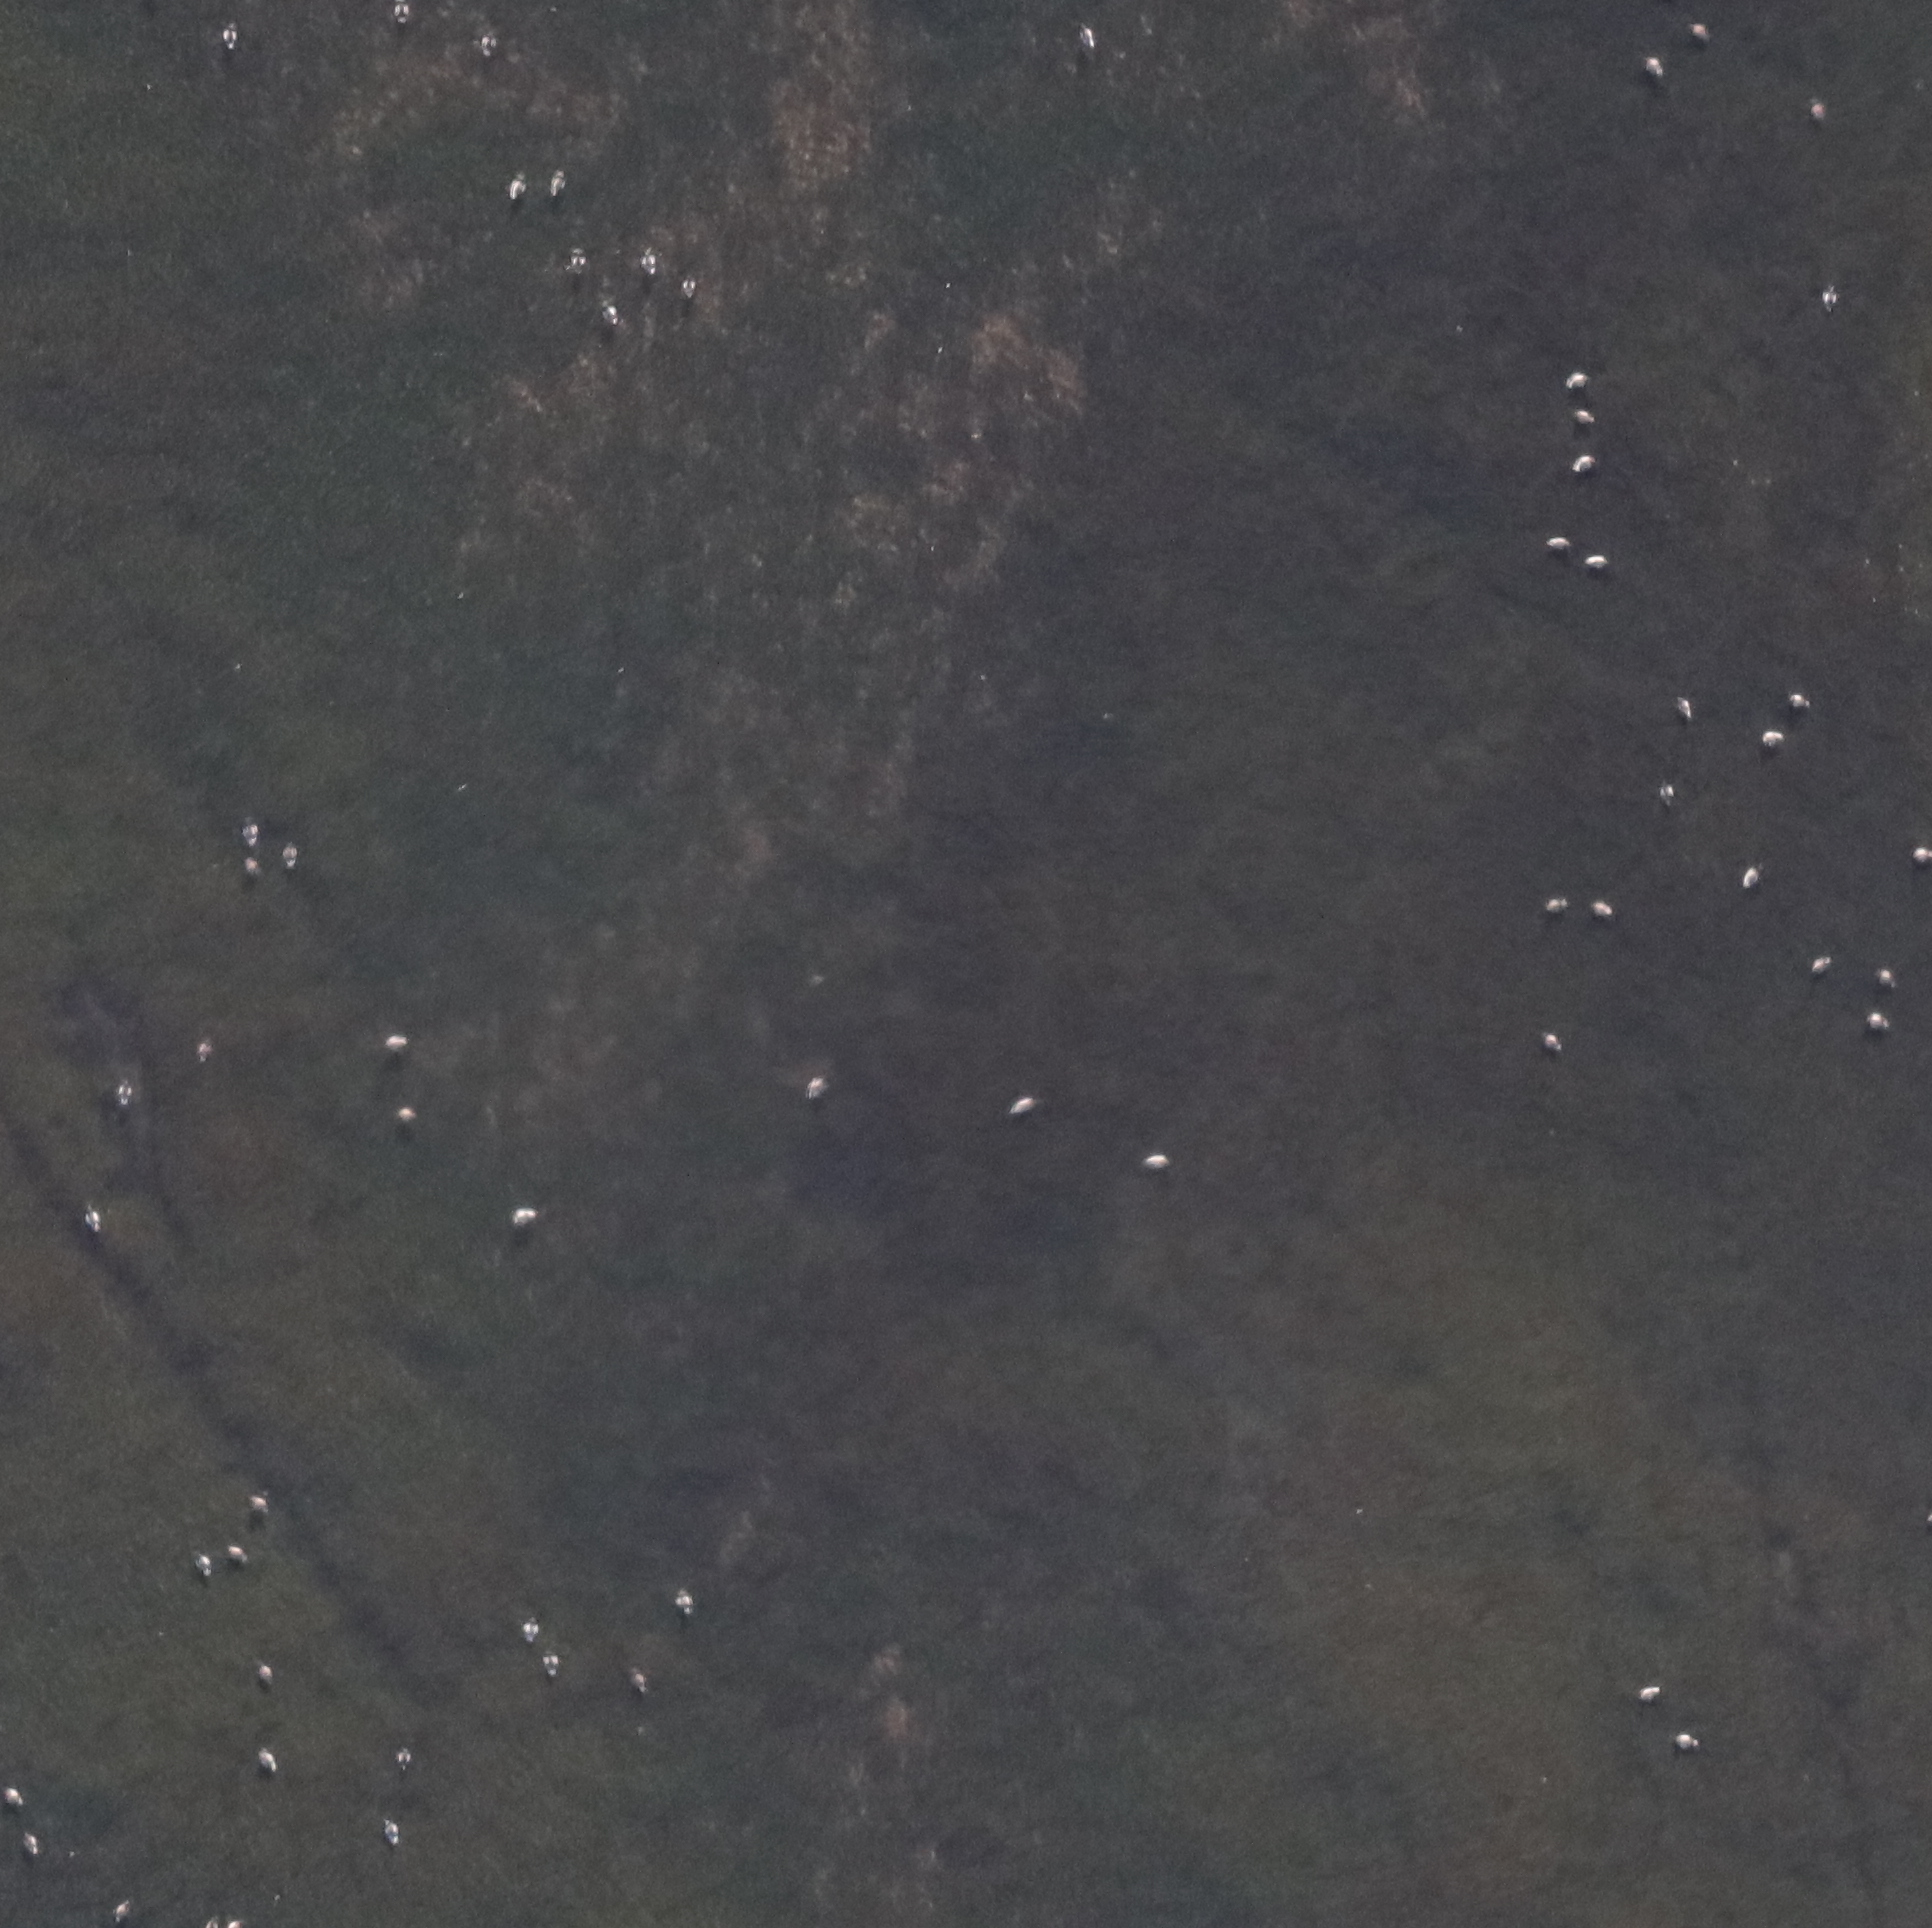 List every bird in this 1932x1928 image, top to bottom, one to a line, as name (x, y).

brant (396, 9)
brant (1707, 28)
brant (1092, 37)
brant (244, 38)
brant (488, 38)
brant (1650, 67)
brant (1824, 113)
brant (564, 181)
brant (519, 189)
brant (655, 263)
brant (581, 266)
brant (697, 286)
brant (1832, 290)
brant (612, 318)
brant (1574, 380)
brant (1581, 424)
brant (1586, 460)
brant (1552, 541)
brant (1598, 564)
brant (1803, 706)
brant (1684, 714)
brant (1773, 737)
brant (1668, 783)
brant (248, 824)
brant (1923, 851)
brant (290, 853)
brant (254, 860)
brant (1747, 881)
brant (1555, 901)
brant (1603, 915)
brant (1821, 962)
brant (1892, 972)
brant (1884, 1018)
brant (1552, 1035)
brant (212, 1036)
brant (392, 1039)
brant (811, 1088)
brant (125, 1089)
brant (1024, 1099)
brant (406, 1117)
brant (1156, 1162)
brant (530, 1215)
brant (92, 1217)
brant (254, 1516)
brant (237, 1549)
brant (206, 1554)
brant (690, 1598)
brant (535, 1626)
brant (263, 1666)
brant (571, 1668)
brant (643, 1679)
brant (1644, 1696)
brant (1692, 1743)
brant (270, 1760)
brant (399, 1760)
brant (21, 1797)
brant (392, 1831)
brant (33, 1848)
brant (113, 1916)